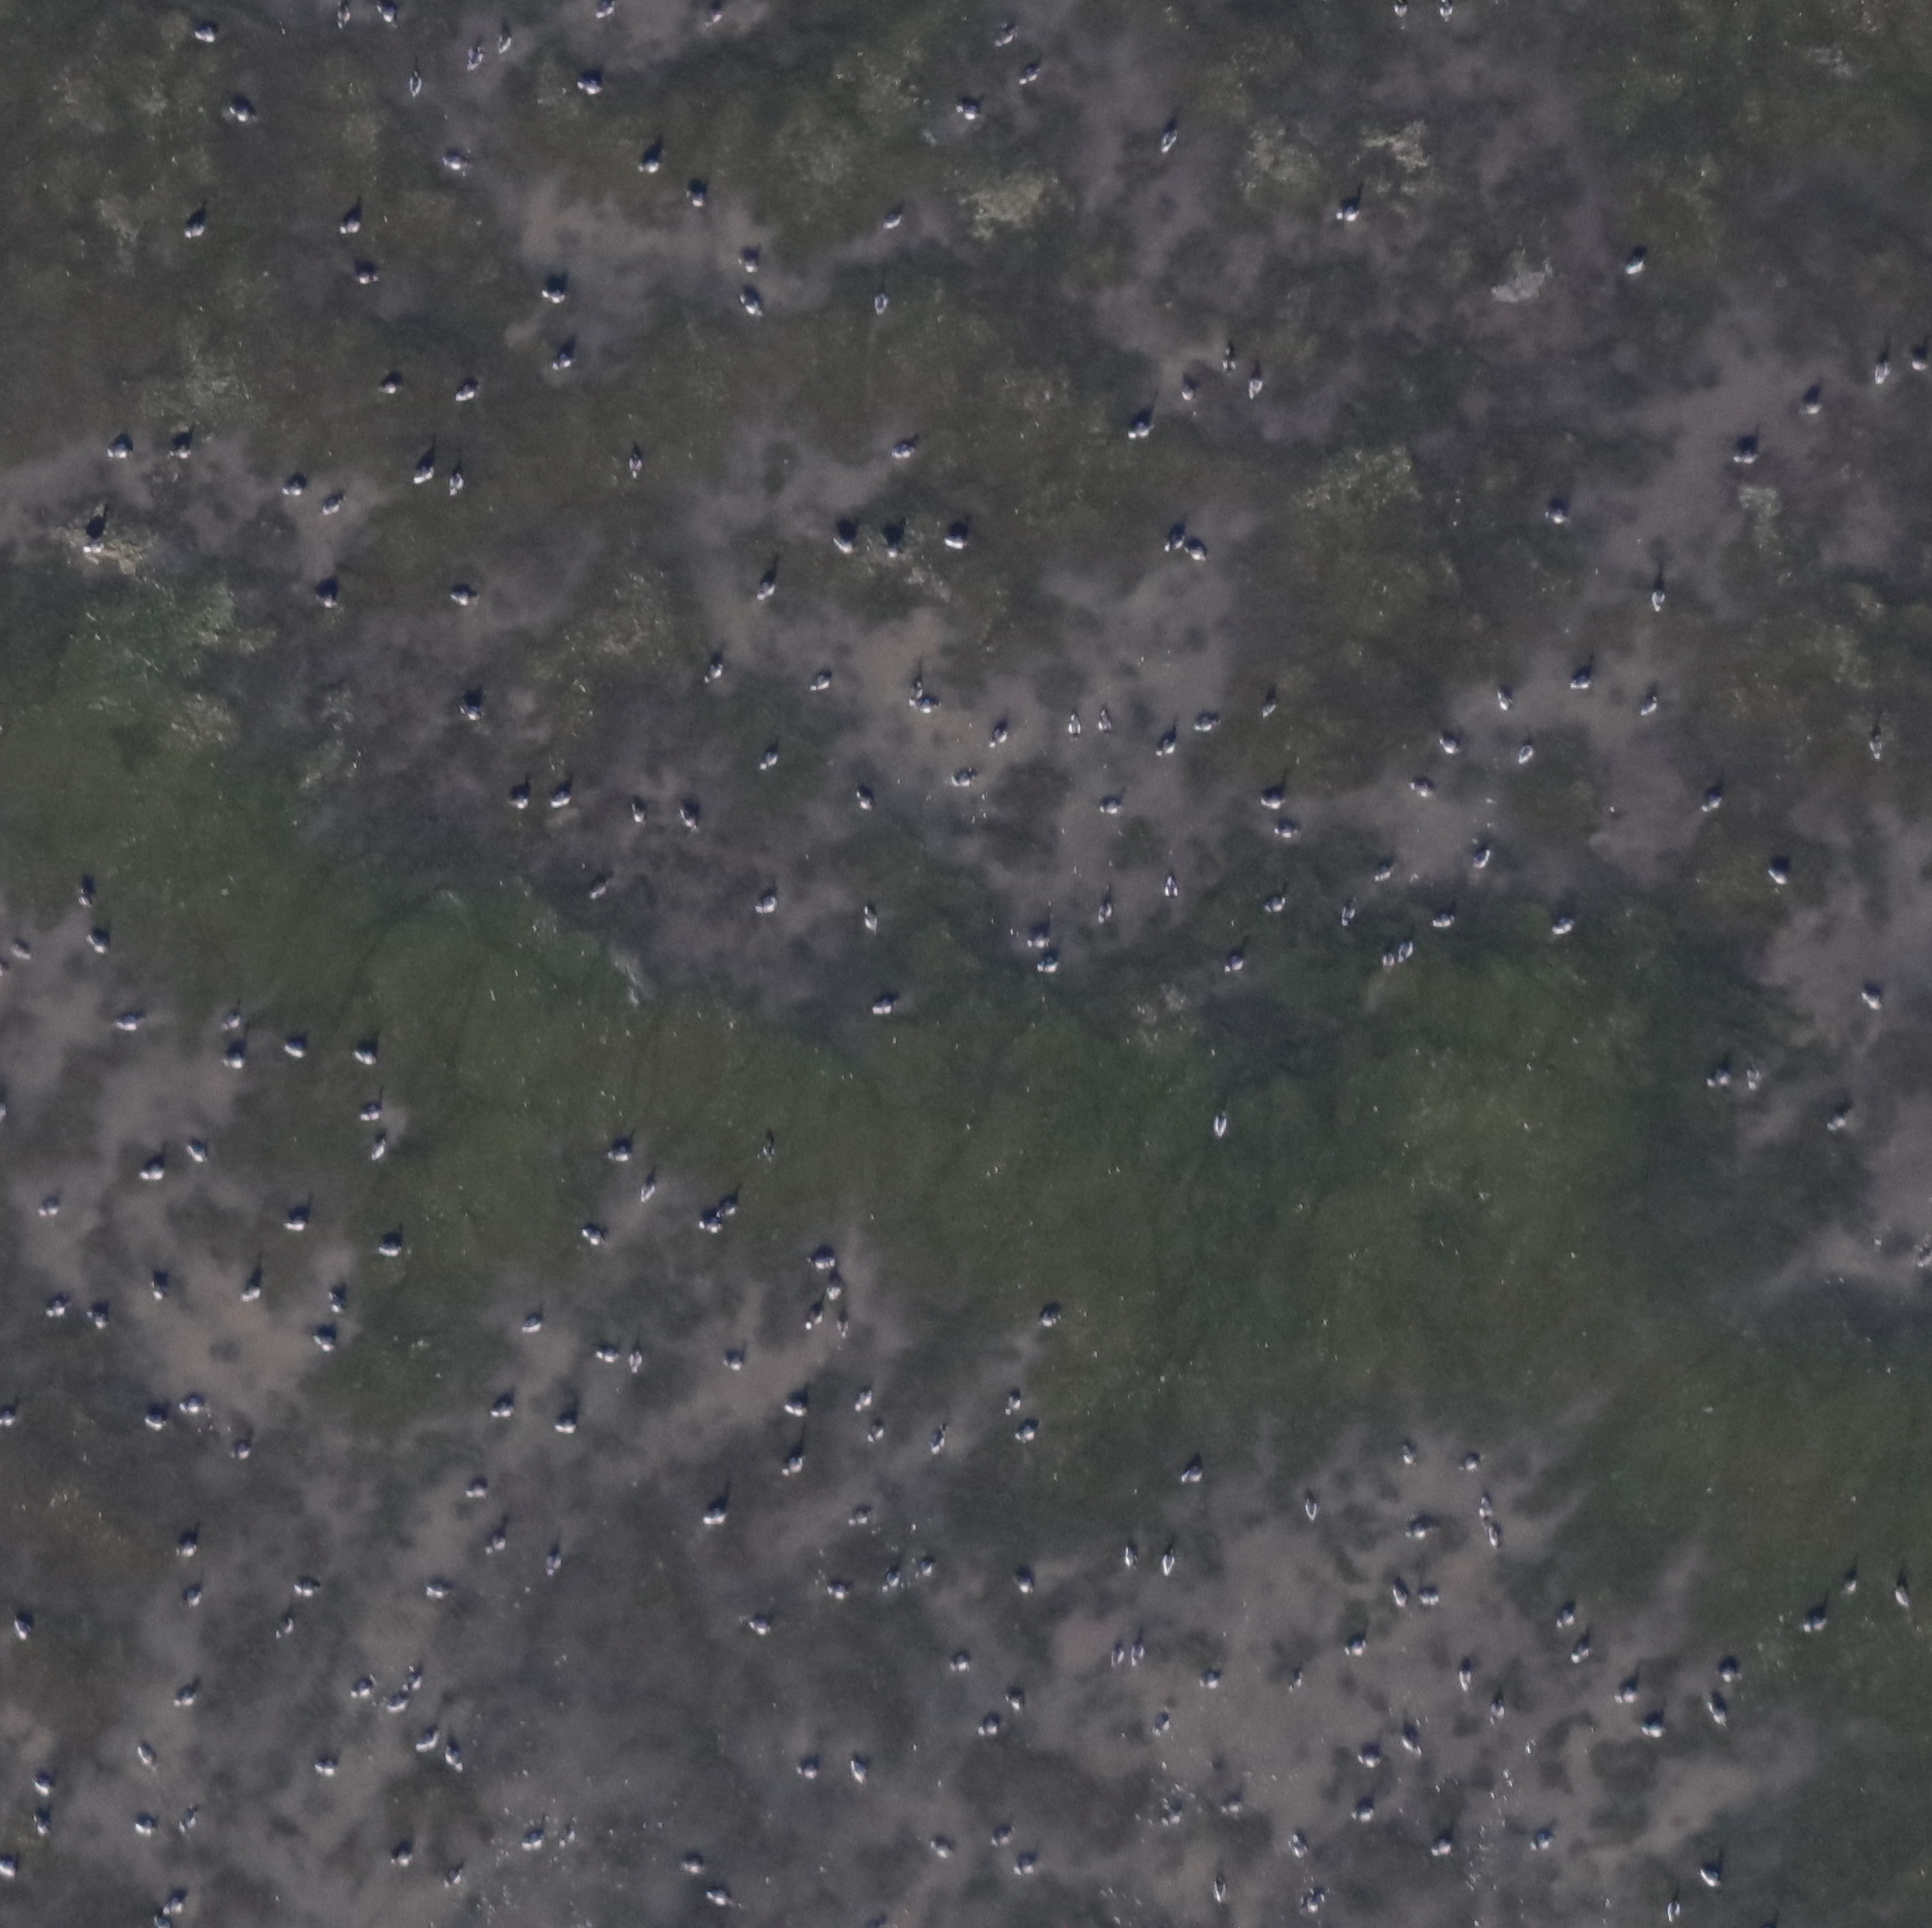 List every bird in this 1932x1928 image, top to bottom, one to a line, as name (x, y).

brant (1401, 5)
brant (603, 7)
brant (388, 10)
brant (348, 11)
brant (1446, 11)
brant (712, 18)
brant (999, 36)
brant (200, 41)
brant (502, 50)
brant (475, 62)
brant (597, 69)
brant (1019, 78)
brant (408, 86)
brant (244, 113)
brant (962, 118)
brant (1173, 138)
brant (649, 157)
brant (462, 161)
brant (697, 194)
brant (1351, 206)
brant (892, 216)
brant (345, 224)
brant (191, 227)
brant (750, 260)
brant (1638, 268)
brant (373, 281)
brant (560, 290)
brant (881, 296)
brant (747, 304)
brant (1226, 356)
brant (569, 357)
brant (1925, 367)
brant (1881, 377)
brant (388, 383)
brant (1195, 383)
brant (1257, 387)
brant (468, 393)
brant (1817, 407)
brant (1137, 423)
brant (897, 443)
brant (191, 450)
brant (119, 452)
brant (1752, 461)
brant (643, 469)
brant (422, 473)
brant (293, 491)
brant (454, 491)
brant (328, 505)
brant (1553, 512)
brant (950, 544)
brant (841, 547)
brant (1179, 547)
brant (1201, 552)
brant (94, 553)
brant (881, 553)
brant (330, 585)
brant (764, 588)
brant (467, 597)
brant (1661, 602)
brant (724, 669)
brant (832, 676)
brant (911, 681)
brant (1580, 681)
brant (1267, 705)
brant (1504, 706)
brant (934, 710)
brant (1208, 710)
brant (1645, 712)
brant (476, 713)
brant (1102, 725)
brant (1067, 730)
brant (1001, 736)
brant (1170, 740)
brant (1447, 743)
brant (1521, 744)
brant (1877, 748)
brant (761, 759)
brant (969, 770)
brant (1418, 786)
brant (1269, 793)
brant (1710, 796)
brant (570, 801)
brant (1115, 802)
brant (520, 803)
brant (862, 803)
brant (643, 819)
brant (694, 829)
brant (1291, 841)
brant (1491, 860)
brant (1388, 873)
brant (1783, 874)
brant (1174, 884)
brant (601, 886)
brant (78, 892)
brant (1276, 895)
brant (768, 900)
brant (1107, 906)
brant (1342, 908)
brant (871, 915)
brant (1446, 923)
brant (1560, 928)
brant (1041, 930)
brant (106, 948)
brant (1411, 949)
brant (21, 955)
brant (1387, 964)
brant (1237, 968)
brant (1048, 977)
brant (1869, 998)
brant (888, 1012)
brant (132, 1017)
brant (235, 1020)
brant (374, 1053)
brant (297, 1055)
brant (241, 1059)
brant (1759, 1077)
brant (1713, 1080)
brant (0, 1108)
brant (373, 1109)
brant (1839, 1120)
brant (1228, 1126)
brant (769, 1148)
brant (381, 1150)
brant (626, 1154)
brant (209, 1155)
brant (151, 1172)
brant (643, 1186)
brant (726, 1208)
brant (56, 1212)
brant (306, 1213)
brant (716, 1234)
brant (597, 1244)
brant (1926, 1250)
brant (398, 1252)
brant (818, 1257)
brant (164, 1284)
brant (266, 1284)
brant (841, 1287)
brant (54, 1302)
brant (345, 1302)
brant (1062, 1308)
brant (814, 1317)
brant (100, 1318)
brant (529, 1320)
brant (848, 1322)
brant (334, 1337)
brant (616, 1351)
brant (737, 1354)
brant (643, 1368)
brant (1006, 1397)
brant (192, 1400)
brant (502, 1400)
brant (797, 1400)
brant (855, 1406)
brant (5, 1419)
brant (564, 1428)
brant (159, 1433)
brant (1031, 1435)
brant (877, 1439)
brant (951, 1442)
brant (239, 1448)
brant (1405, 1458)
brant (800, 1465)
brant (1469, 1466)
brant (1192, 1469)
brant (471, 1498)
brant (1308, 1502)
brant (1489, 1508)
brant (857, 1509)
brant (720, 1519)
brant (1423, 1533)
brant (1494, 1533)
brant (494, 1541)
brant (187, 1551)
brant (1169, 1562)
brant (1128, 1564)
brant (556, 1568)
brant (935, 1568)
brant (892, 1575)
brant (1030, 1585)
brant (447, 1589)
brant (1847, 1589)
brant (302, 1590)
brant (1437, 1590)
brant (200, 1594)
brant (1400, 1595)
brant (832, 1597)
brant (1909, 1608)
brant (1574, 1617)
brant (752, 1621)
brant (1820, 1622)
brant (30, 1627)
brant (298, 1629)
brant (1576, 1648)
brant (1110, 1651)
brant (953, 1652)
brant (1364, 1653)
brant (1139, 1656)
brant (1460, 1669)
brant (1211, 1671)
brant (1735, 1671)
brant (1295, 1679)
brant (425, 1682)
brant (367, 1683)
brant (1019, 1691)
brant (1619, 1692)
brant (192, 1695)
brant (1507, 1710)
brant (401, 1713)
brant (1718, 1717)
brant (1166, 1719)
brant (1647, 1724)
brant (990, 1727)
brant (428, 1745)
brant (1413, 1746)
brant (1367, 1751)
brant (152, 1759)
brant (813, 1763)
brant (456, 1767)
brant (853, 1767)
brant (321, 1768)
brant (44, 1786)
brant (1232, 1795)
brant (1165, 1814)
brant (1366, 1816)
brant (147, 1818)
brant (203, 1820)
brant (1004, 1821)
brant (45, 1824)
brant (948, 1838)
brant (1542, 1838)
brant (1285, 1839)
brant (536, 1842)
brant (1453, 1844)
brant (404, 1847)
brant (11, 1856)
brant (1035, 1857)
brant (686, 1869)
brant (1714, 1872)
brant (461, 1876)
brant (1211, 1888)
brant (1308, 1892)
brant (181, 1901)
brant (723, 1903)
brant (1670, 1913)